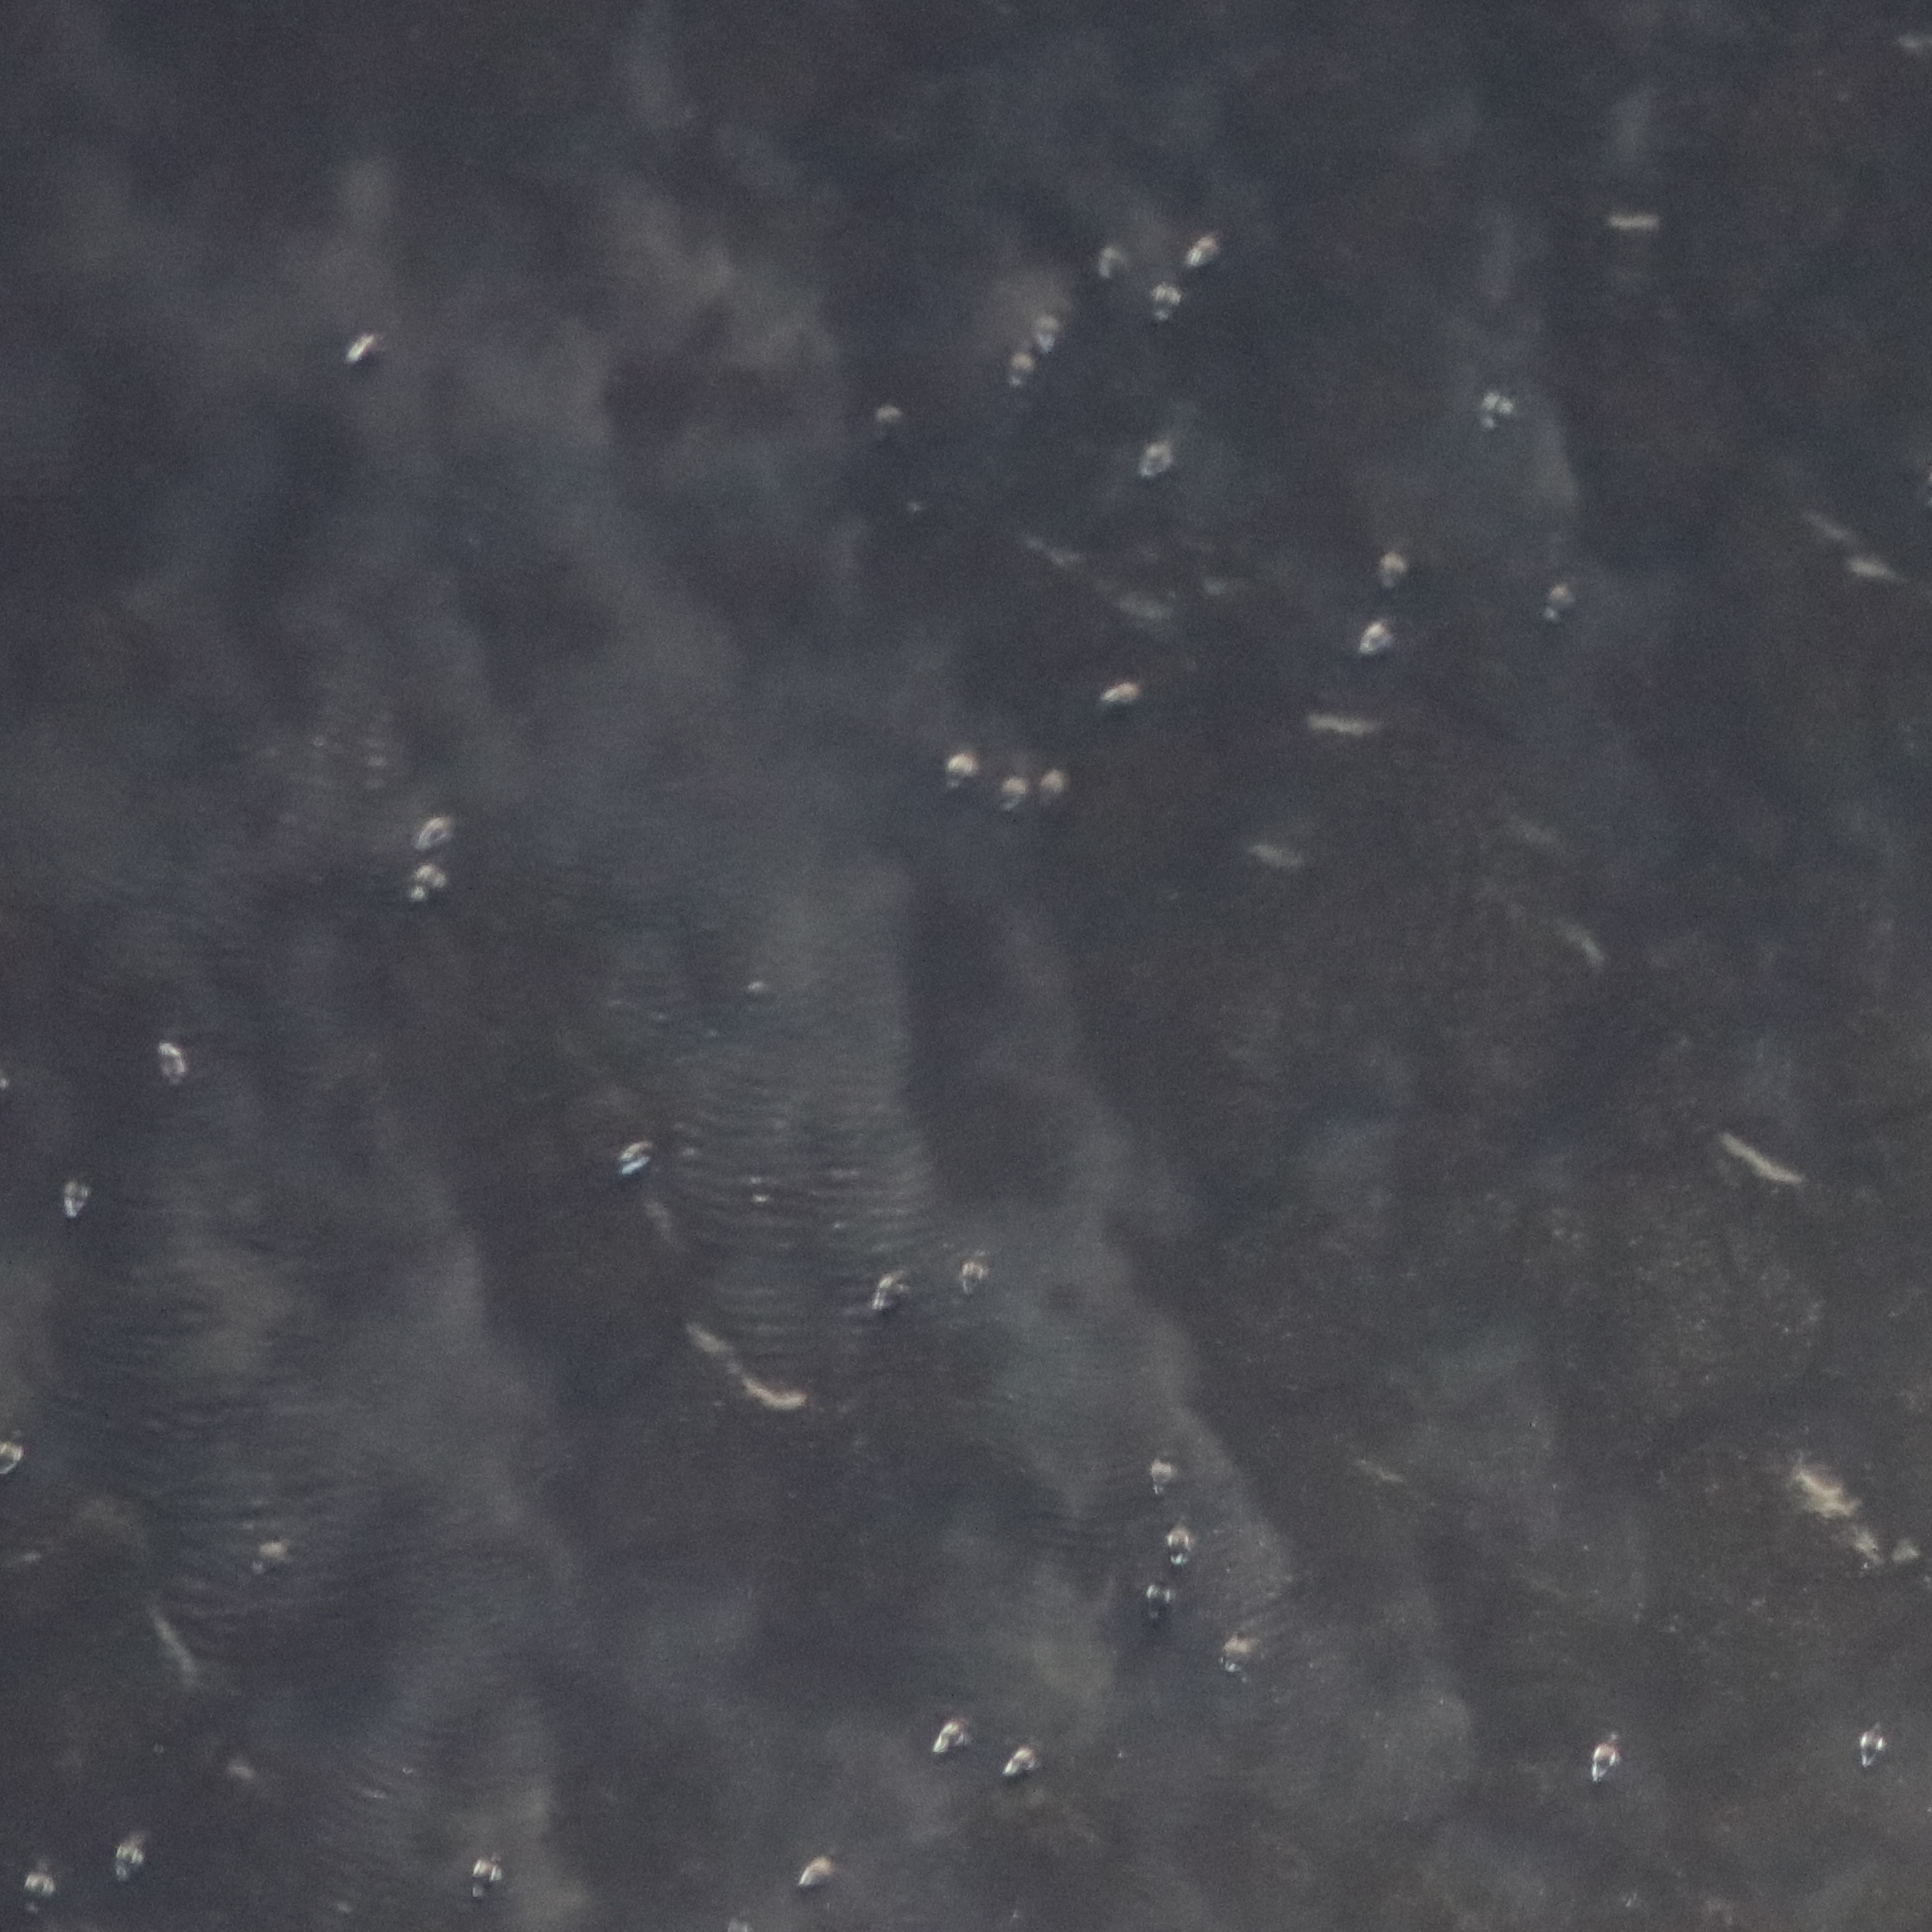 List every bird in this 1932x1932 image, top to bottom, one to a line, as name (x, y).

brant (1114, 249)
brant (1206, 249)
brant (1156, 296)
brant (1055, 326)
brant (362, 346)
brant (1017, 373)
brant (1490, 402)
brant (881, 425)
brant (1161, 455)
brant (1395, 561)
brant (1560, 600)
brant (1374, 634)
brant (1129, 693)
brant (959, 777)
brant (1050, 787)
brant (1007, 794)
brant (436, 837)
brant (428, 885)
brant (170, 1057)
brant (634, 1159)
brant (72, 1197)
brant (980, 1266)
brant (891, 1286)
brant (10, 1455)
brant (1165, 1472)
brant (1183, 1547)
brant (279, 1555)
brant (1163, 1589)
brant (1235, 1657)
brant (950, 1737)
brant (1871, 1742)
brant (1606, 1757)
brant (1024, 1765)
brant (122, 1855)
brant (486, 1874)
brant (818, 1874)
brant (33, 1893)